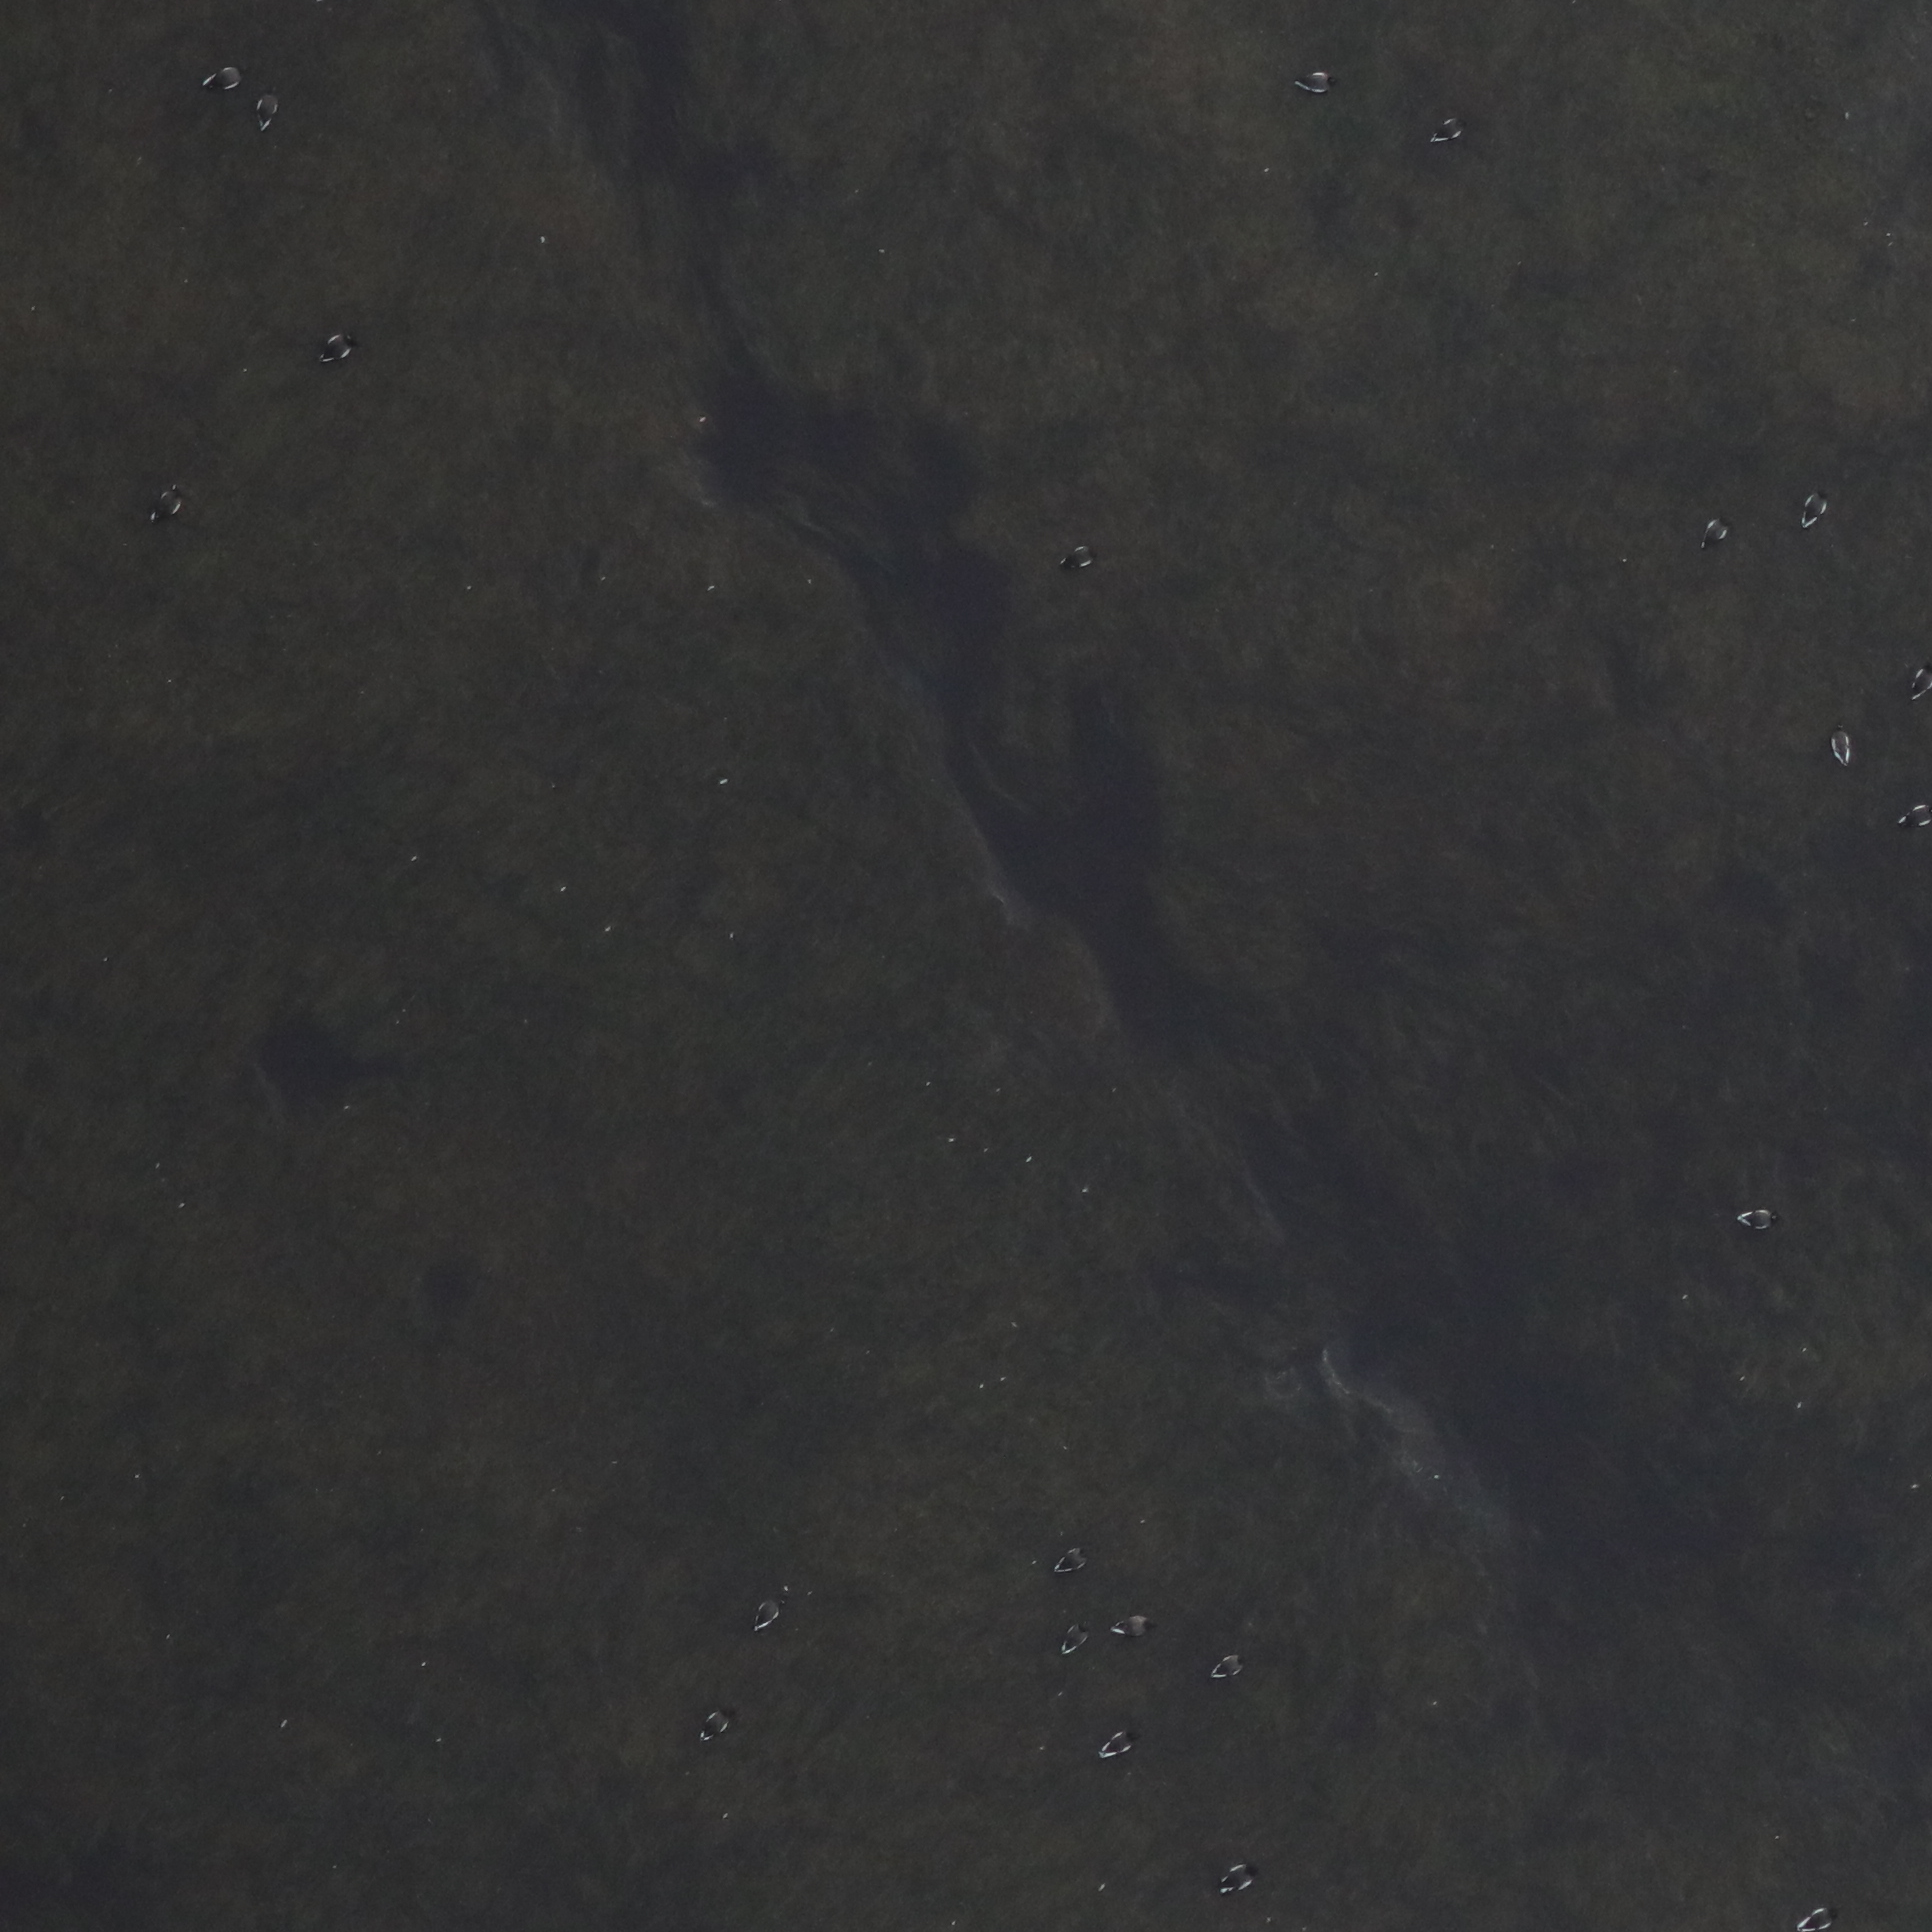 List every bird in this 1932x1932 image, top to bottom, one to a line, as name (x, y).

brant (225, 76)
brant (1317, 83)
brant (267, 107)
brant (1451, 126)
brant (337, 348)
brant (169, 501)
brant (1815, 506)
brant (1717, 530)
brant (1080, 556)
brant (1924, 680)
brant (1842, 744)
brant (1918, 815)
brant (1759, 1220)
brant (1071, 1562)
brant (765, 1613)
brant (1133, 1627)
brant (1075, 1637)
brant (1229, 1666)
brant (716, 1723)
brant (1117, 1745)
brant (1238, 1877)
brant (1818, 1921)